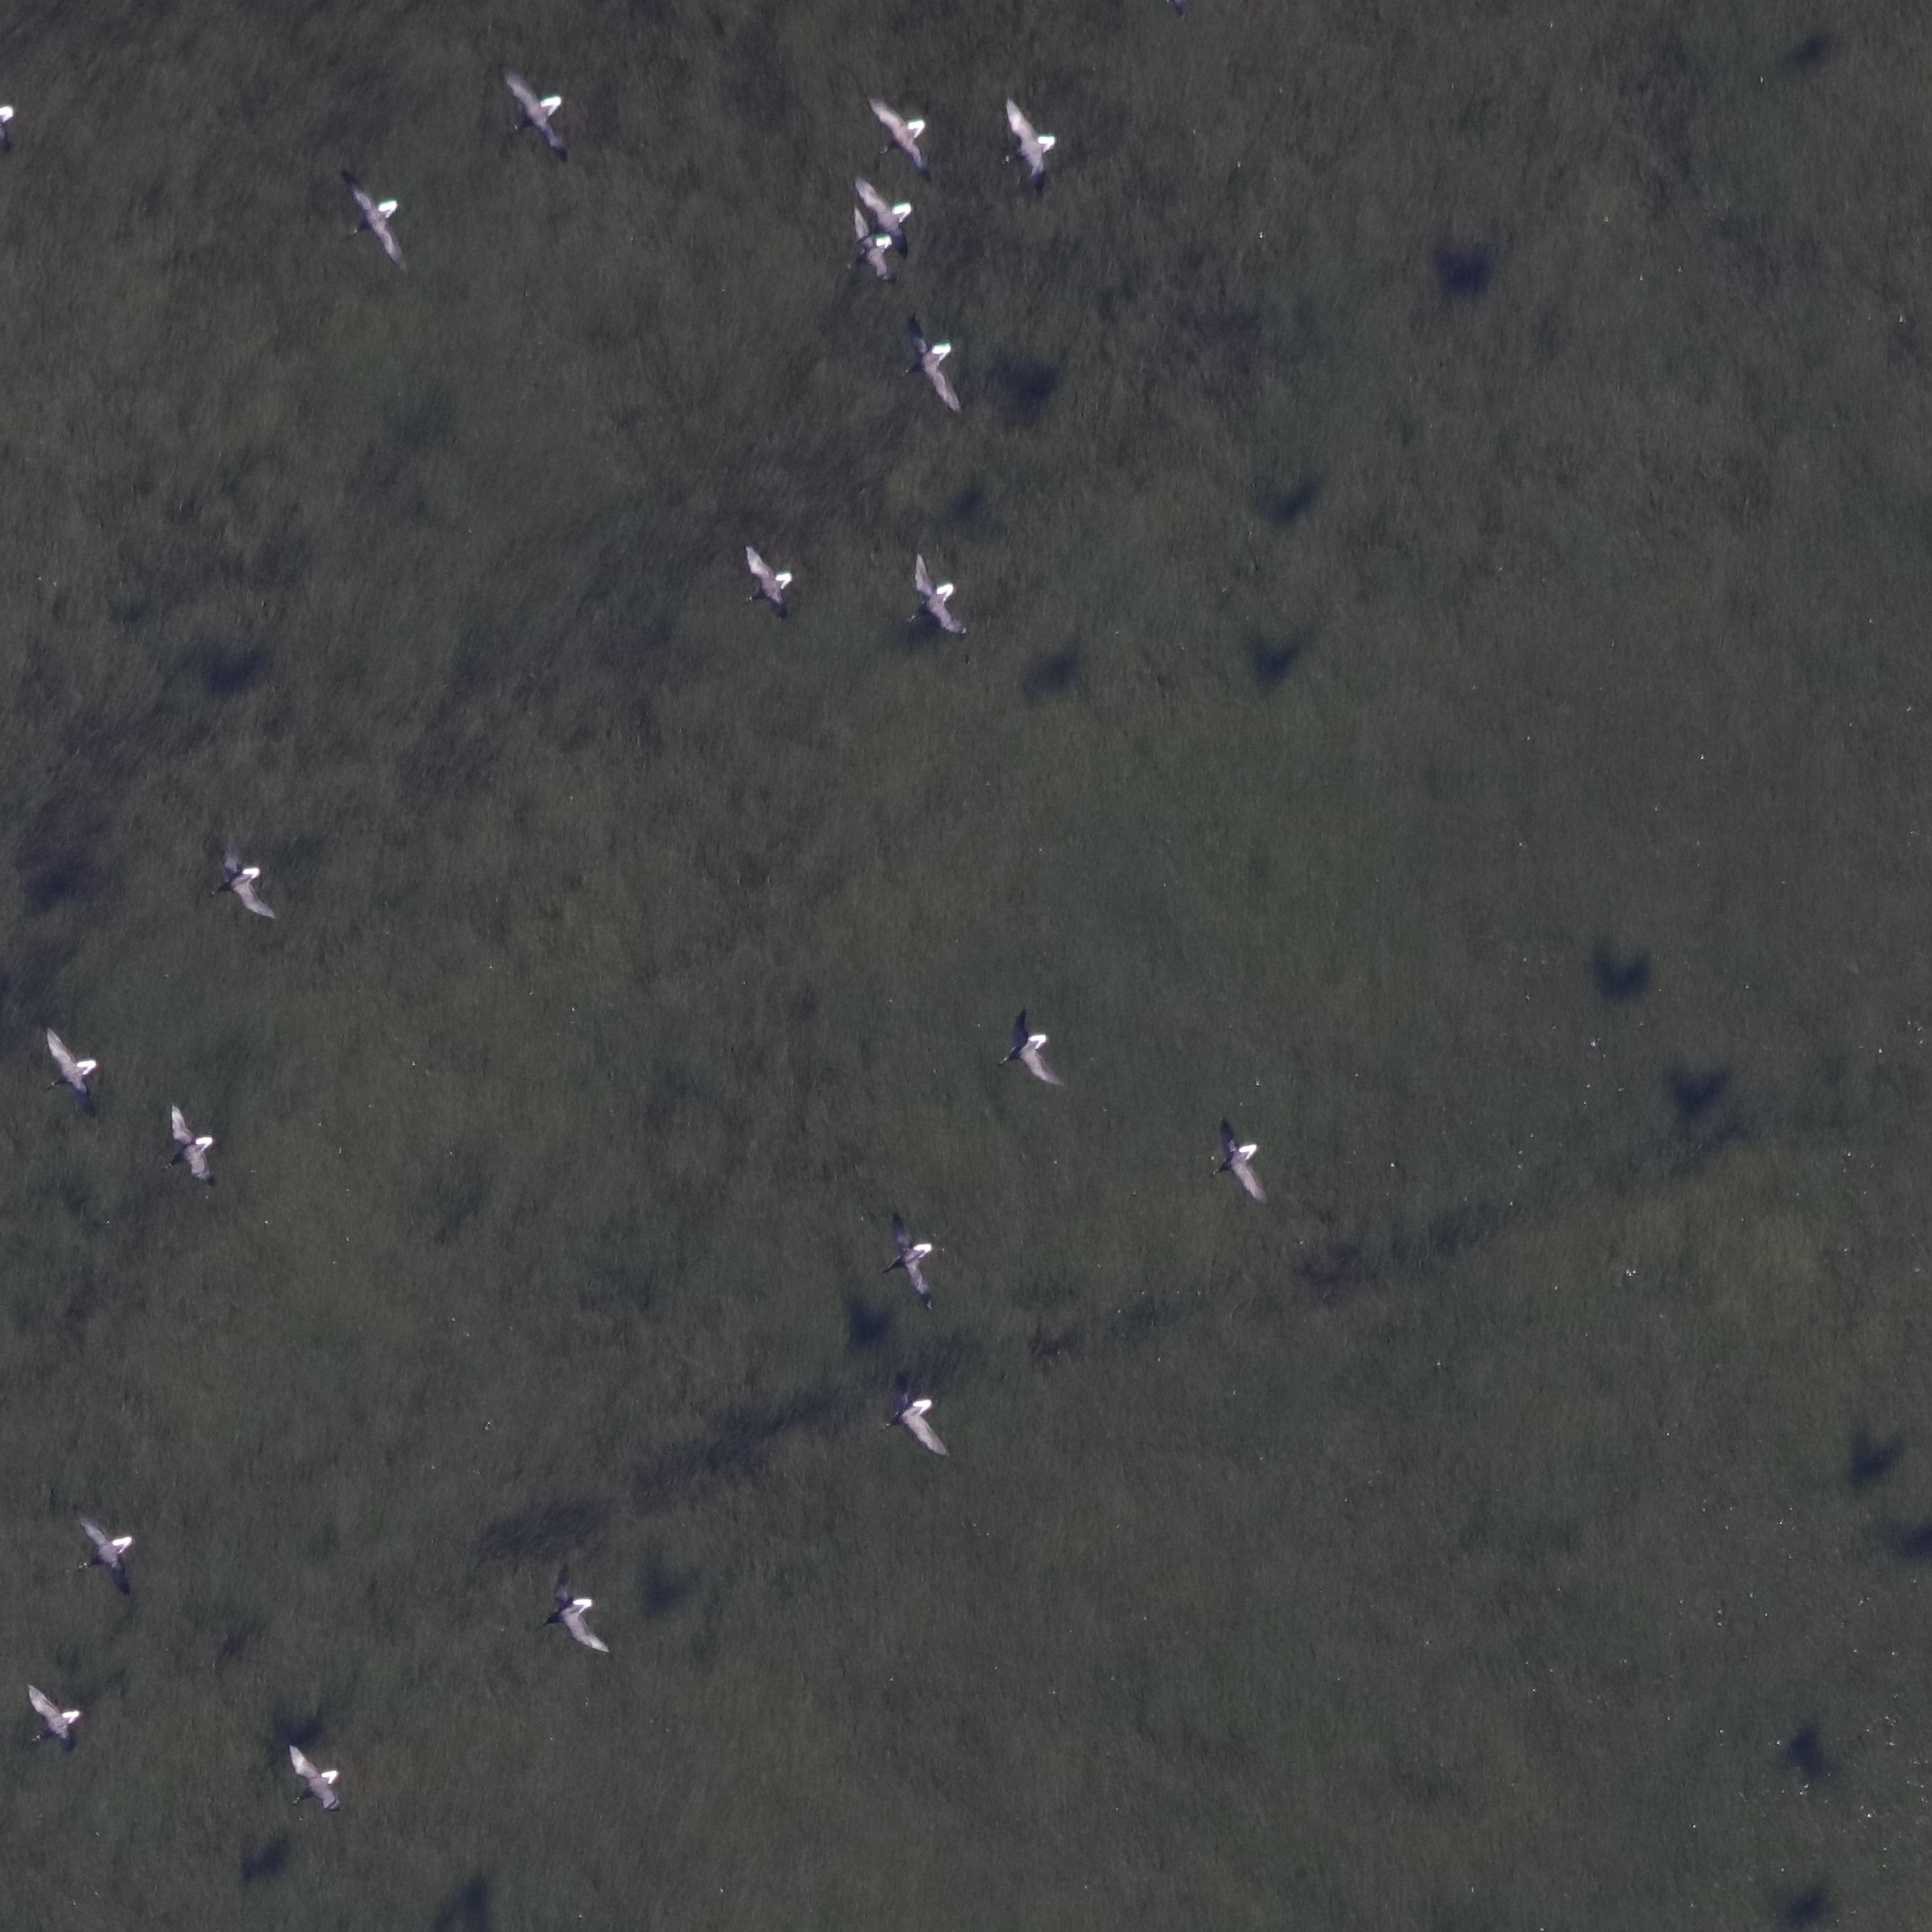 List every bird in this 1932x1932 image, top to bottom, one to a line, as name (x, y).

brant (886, 129)
brant (557, 130)
brant (1017, 145)
brant (892, 203)
brant (378, 222)
brant (863, 248)
brant (939, 373)
brant (766, 575)
brant (936, 614)
brant (243, 879)
brant (1033, 1053)
brant (72, 1081)
brant (193, 1151)
brant (1244, 1166)
brant (908, 1260)
brant (908, 1417)
brant (105, 1549)
brant (581, 1623)
brant (57, 1717)
brant (312, 1786)